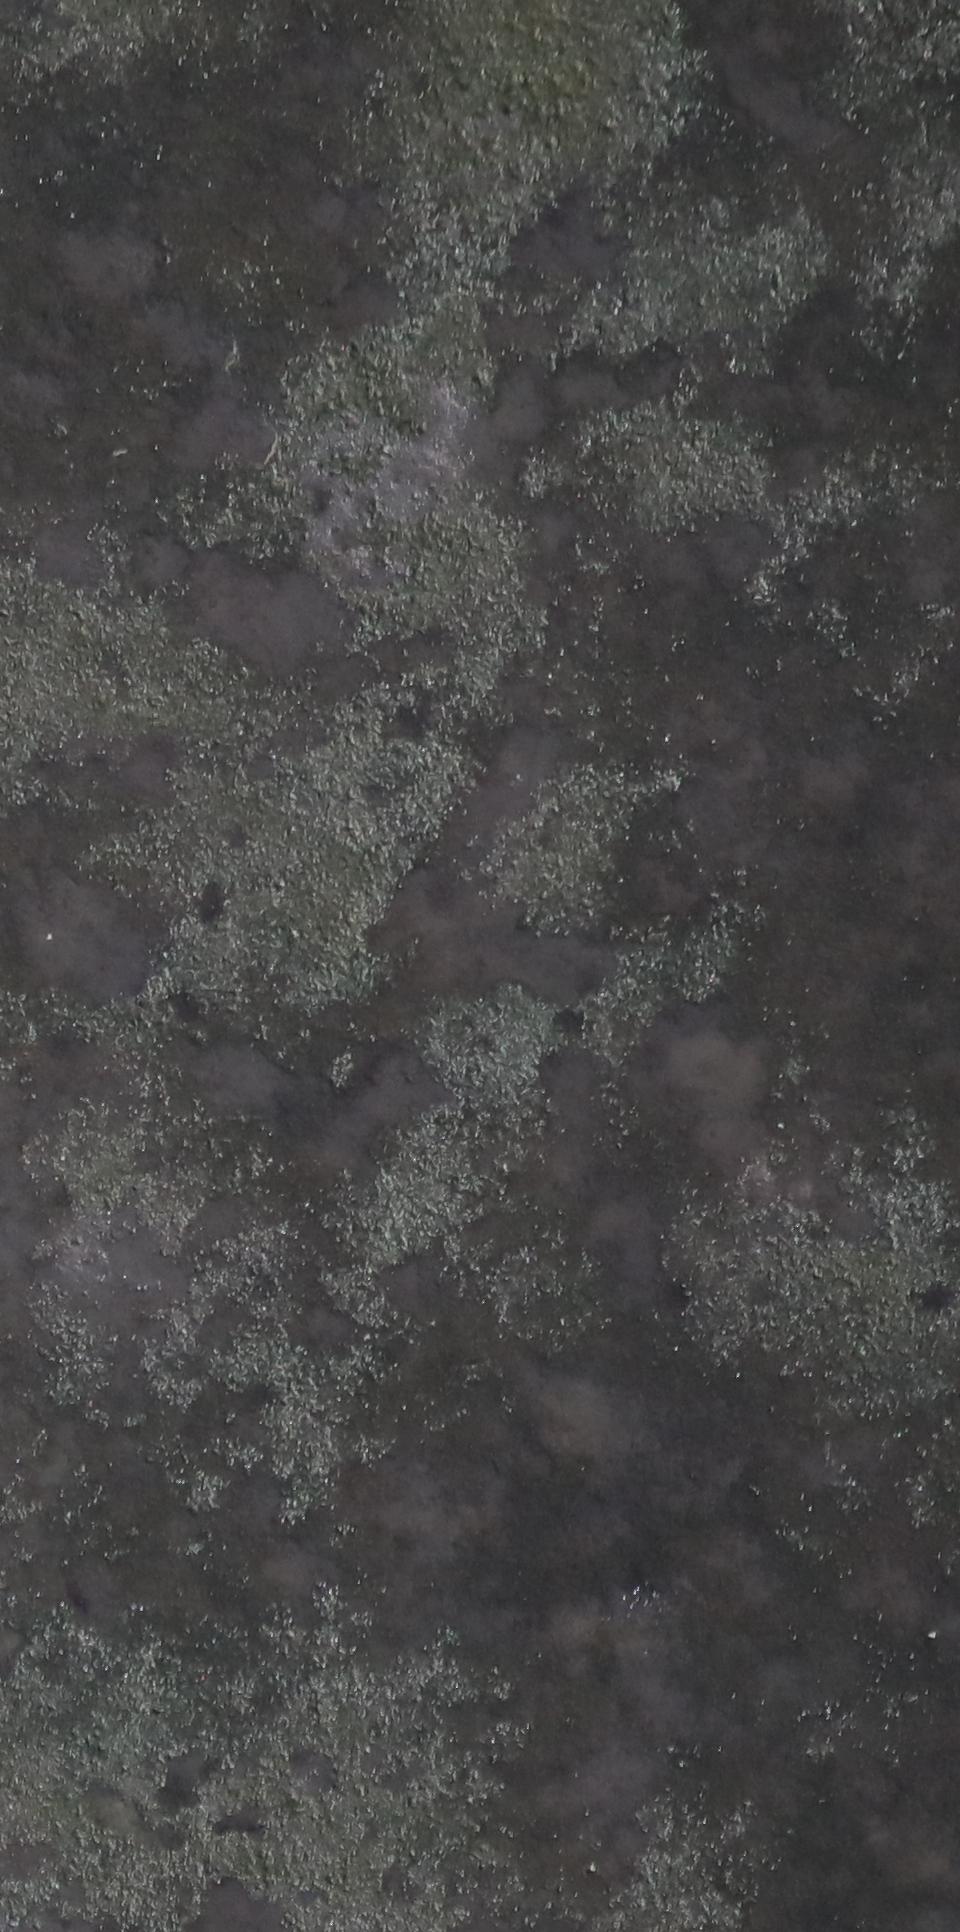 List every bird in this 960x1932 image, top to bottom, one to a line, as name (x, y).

None